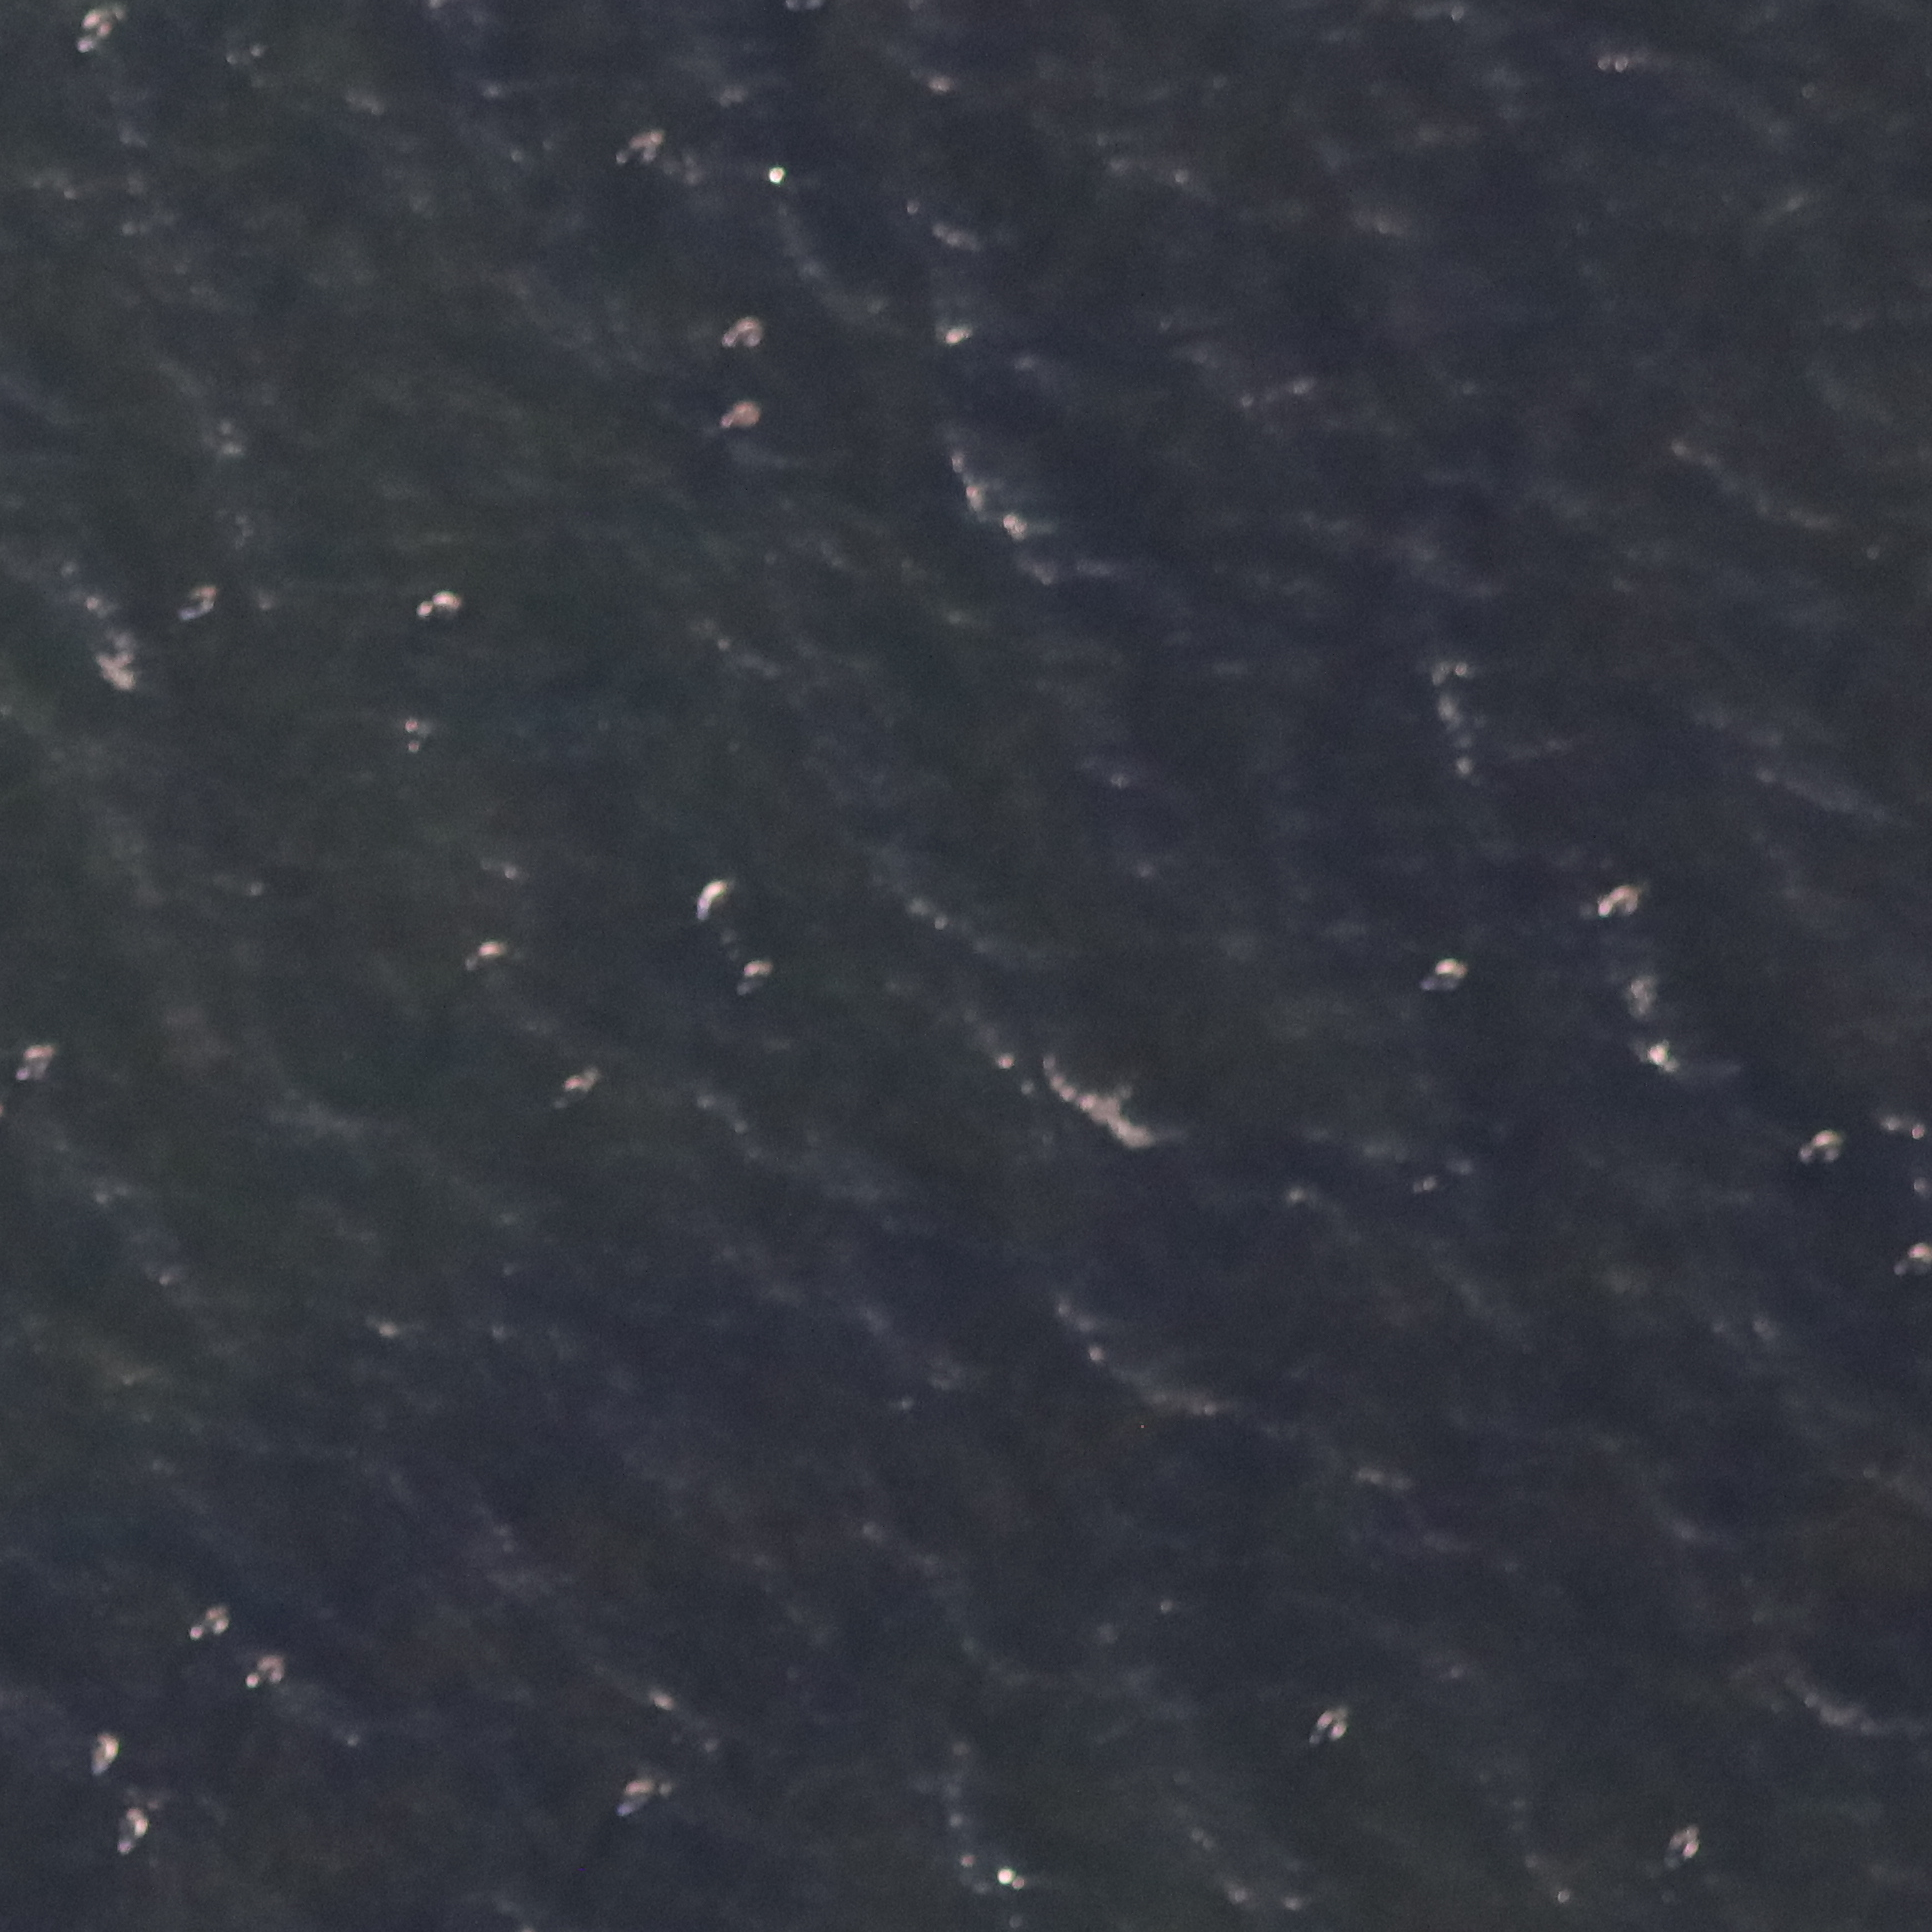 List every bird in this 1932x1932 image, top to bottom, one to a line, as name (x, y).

brant (98, 24)
brant (639, 148)
brant (745, 336)
brant (750, 415)
brant (445, 606)
brant (420, 732)
brant (713, 895)
brant (1623, 901)
brant (490, 955)
brant (758, 976)
brant (1450, 977)
brant (36, 1070)
brant (572, 1093)
brant (1819, 1146)
brant (1914, 1263)
brant (214, 1622)
brant (264, 1672)
brant (1335, 1726)
brant (104, 1752)
brant (642, 1797)
brant (135, 1825)
brant (1689, 1844)